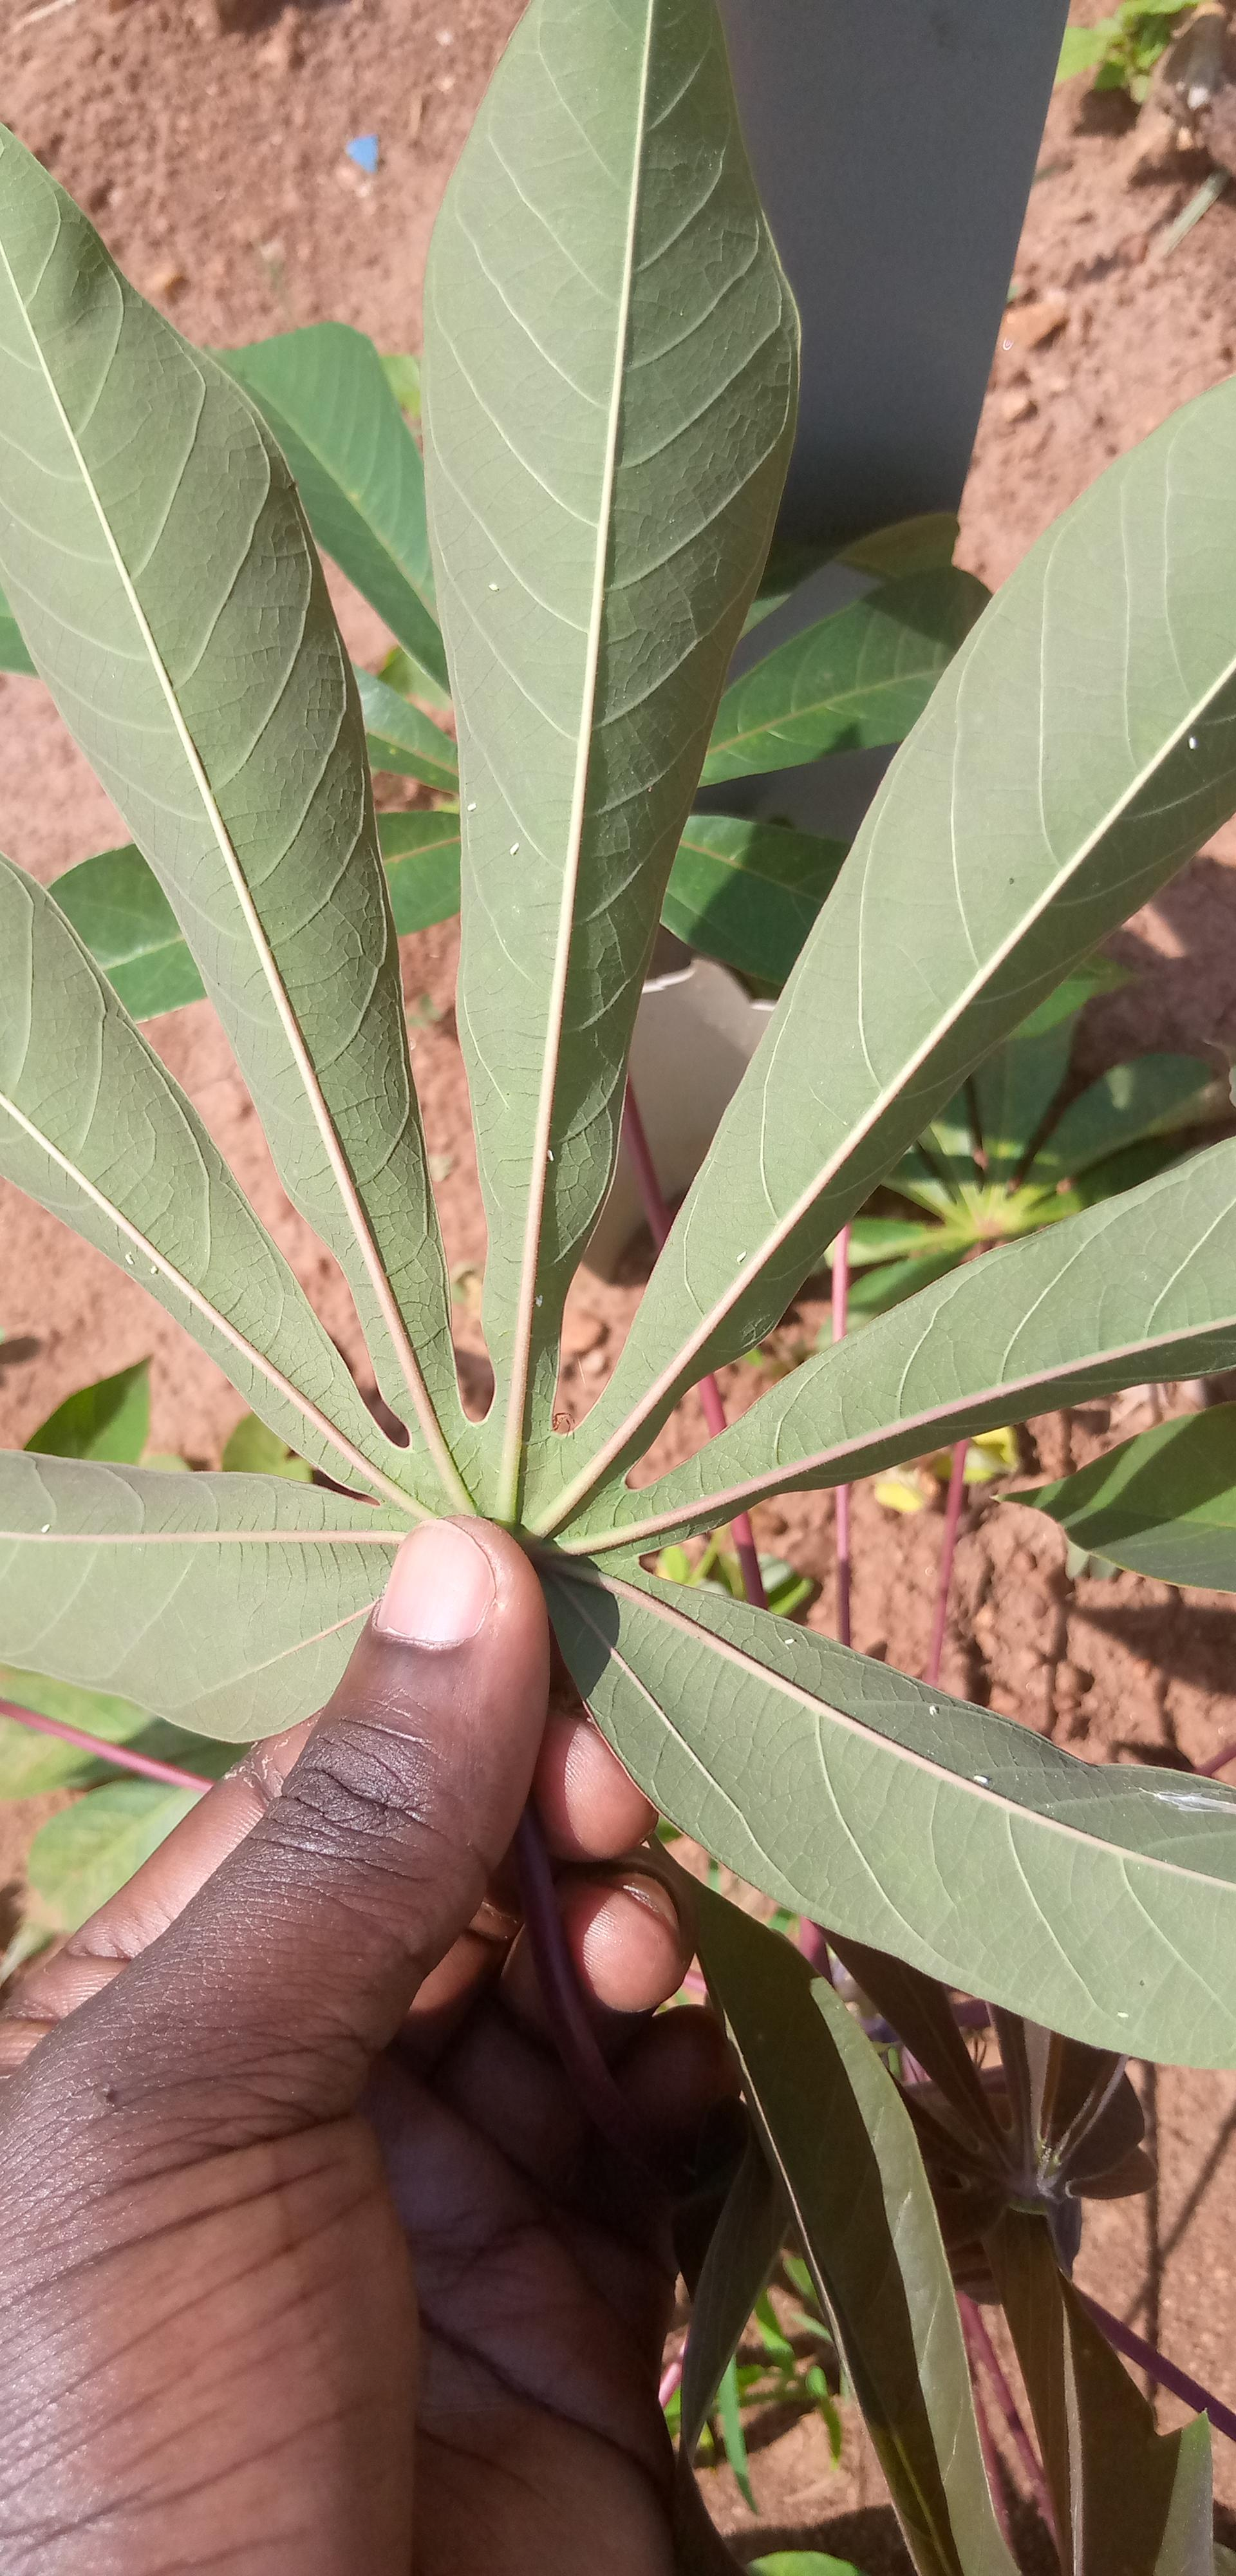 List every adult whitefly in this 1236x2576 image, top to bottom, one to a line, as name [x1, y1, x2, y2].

whitefly [487, 582, 499, 592]
whitefly [1188, 736, 1197, 751]
whitefly [466, 801, 478, 813]
whitefly [509, 842, 521, 857]
whitefly [546, 1148, 556, 1162]
whitefly [735, 1249, 748, 1262]
whitefly [124, 1251, 135, 1266]
whitefly [149, 1265, 159, 1276]
whitefly [533, 1294, 544, 1309]
whitefly [40, 1522, 51, 1534]
whitefly [783, 1637, 795, 1645]
whitefly [928, 1704, 937, 1716]
whitefly [972, 1774, 988, 1785]
whitefly [1115, 2010, 1131, 2019]